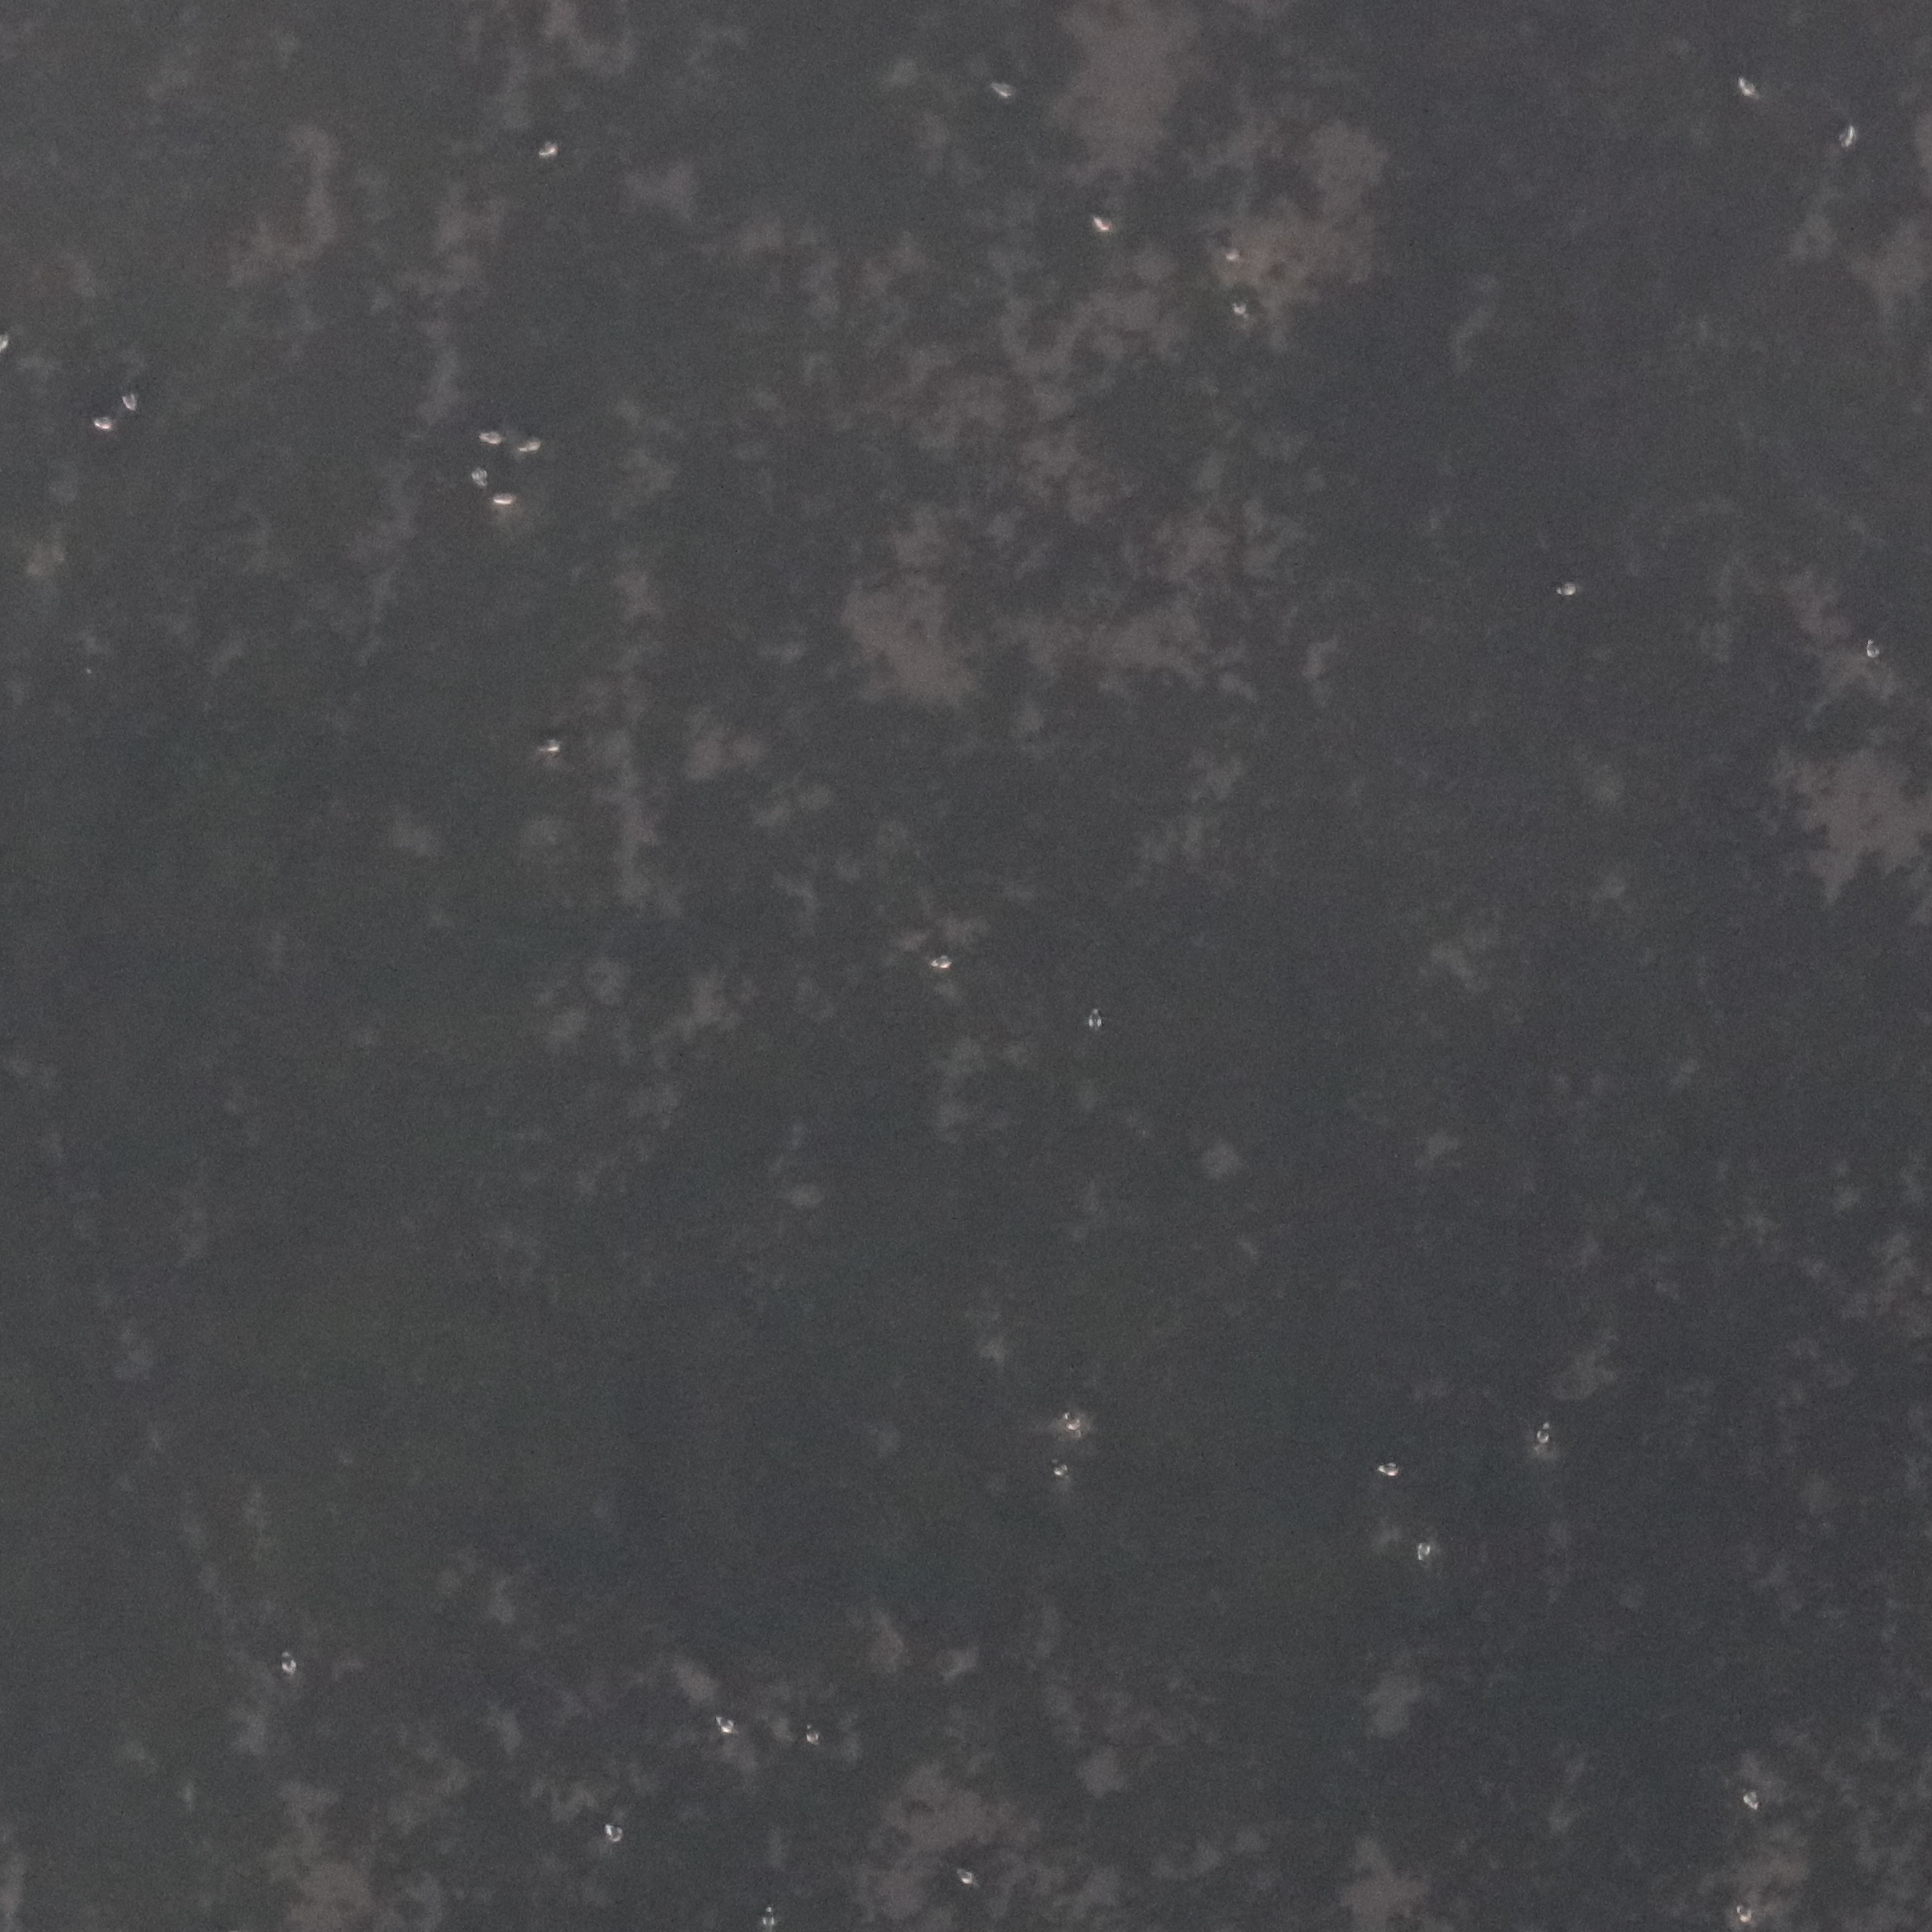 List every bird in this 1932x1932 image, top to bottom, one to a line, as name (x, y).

brant (1003, 85)
brant (1745, 95)
brant (1841, 129)
brant (541, 142)
brant (1097, 233)
brant (1229, 256)
brant (11, 345)
brant (135, 406)
brant (110, 418)
brant (528, 444)
brant (479, 446)
brant (473, 482)
brant (501, 503)
brant (1570, 589)
brant (1862, 646)
brant (556, 741)
brant (952, 969)
brant (1093, 1019)
brant (1079, 1425)
brant (1535, 1433)
brant (1056, 1465)
brant (1390, 1467)
brant (1423, 1553)
brant (292, 1671)
brant (725, 1729)
brant (812, 1745)
brant (1752, 1803)
brant (612, 1837)
brant (973, 1881)
brant (777, 1914)
brant (1747, 1915)